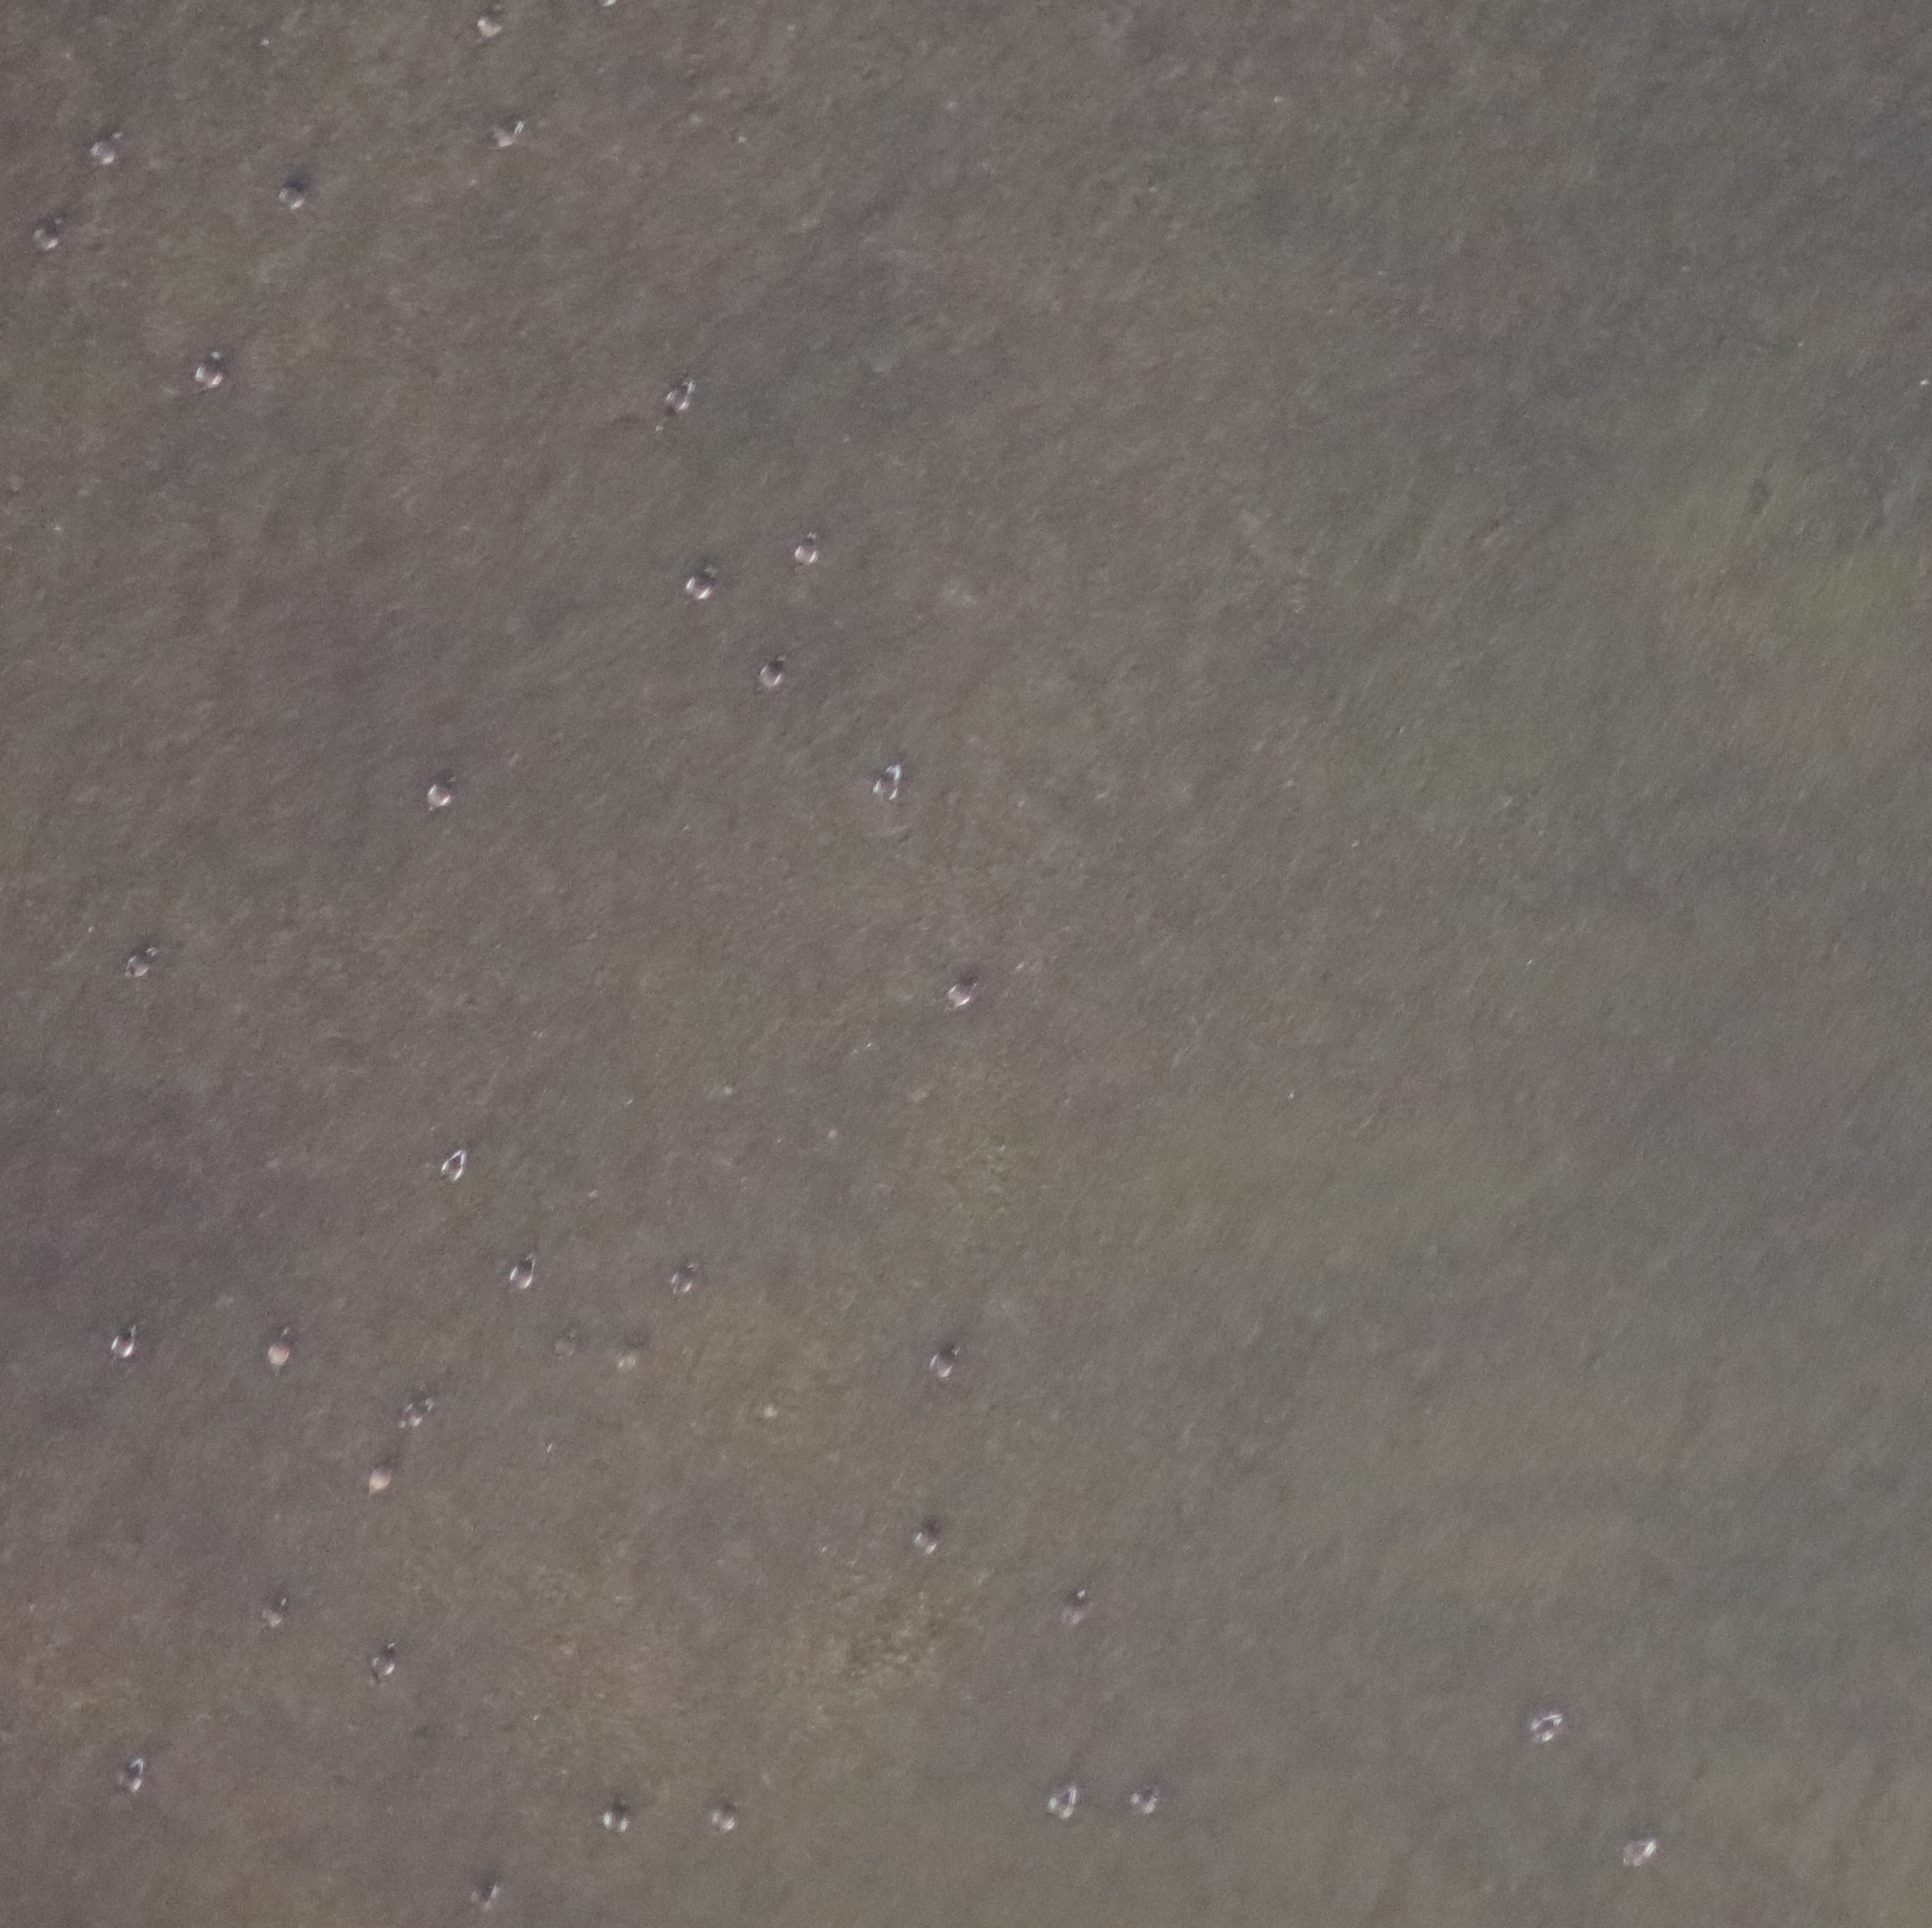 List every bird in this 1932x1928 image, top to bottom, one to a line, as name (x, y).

brant (498, 22)
brant (504, 137)
brant (104, 150)
brant (293, 198)
brant (40, 236)
brant (210, 375)
brant (678, 397)
brant (809, 551)
brant (700, 587)
brant (770, 674)
brant (887, 785)
brant (441, 795)
brant (141, 964)
brant (960, 993)
brant (452, 1167)
brant (524, 1276)
brant (689, 1279)
brant (123, 1345)
brant (280, 1354)
brant (942, 1365)
brant (416, 1414)
brant (383, 1477)
brant (930, 1534)
brant (1081, 1613)
brant (272, 1623)
brant (384, 1664)
brant (1544, 1729)
brant (138, 1781)
brant (1141, 1804)
brant (1062, 1805)
brant (726, 1811)
brant (616, 1819)
brant (1645, 1853)
brant (481, 1890)